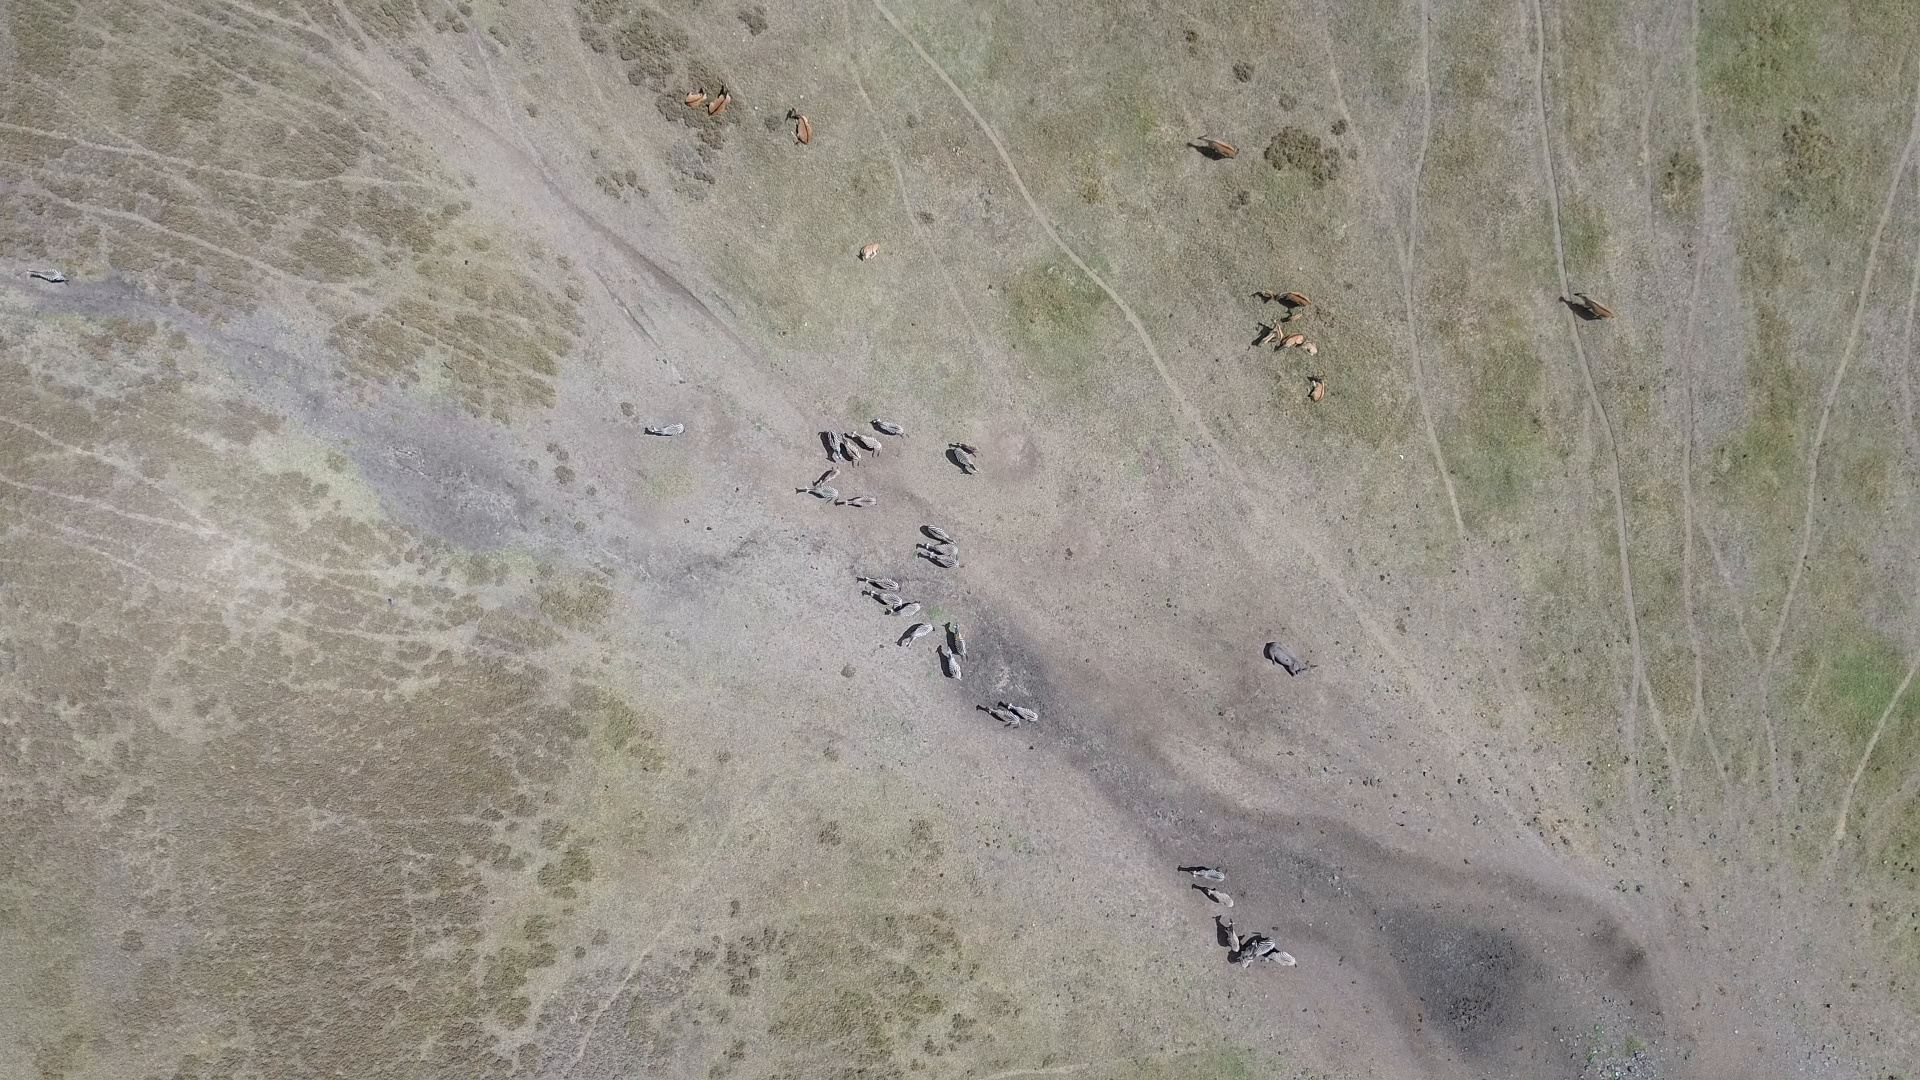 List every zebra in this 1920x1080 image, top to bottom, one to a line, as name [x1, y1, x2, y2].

zebra [874, 419, 903, 434]
zebra [646, 422, 687, 436]
zebra [828, 430, 846, 461]
zebra [855, 432, 883, 455]
zebra [842, 434, 863, 461]
zebra [948, 444, 975, 464]
zebra [814, 468, 846, 486]
zebra [803, 484, 839, 500]
zebra [841, 493, 881, 509]
zebra [927, 524, 957, 544]
zebra [924, 542, 964, 553]
zebra [926, 551, 960, 570]
zebra [865, 576, 900, 592]
zebra [870, 591, 903, 605]
zebra [889, 602, 921, 617]
zebra [952, 623, 967, 657]
zebra [898, 624, 932, 650]
zebra [941, 640, 960, 678]
zebra [985, 707, 1020, 726]
zebra [1002, 707, 1029, 726]
zebra [1188, 868, 1223, 880]
zebra [1202, 885, 1237, 907]
zebra [1222, 918, 1238, 953]
zebra [1239, 938, 1274, 960]
zebra [1254, 951, 1295, 967]